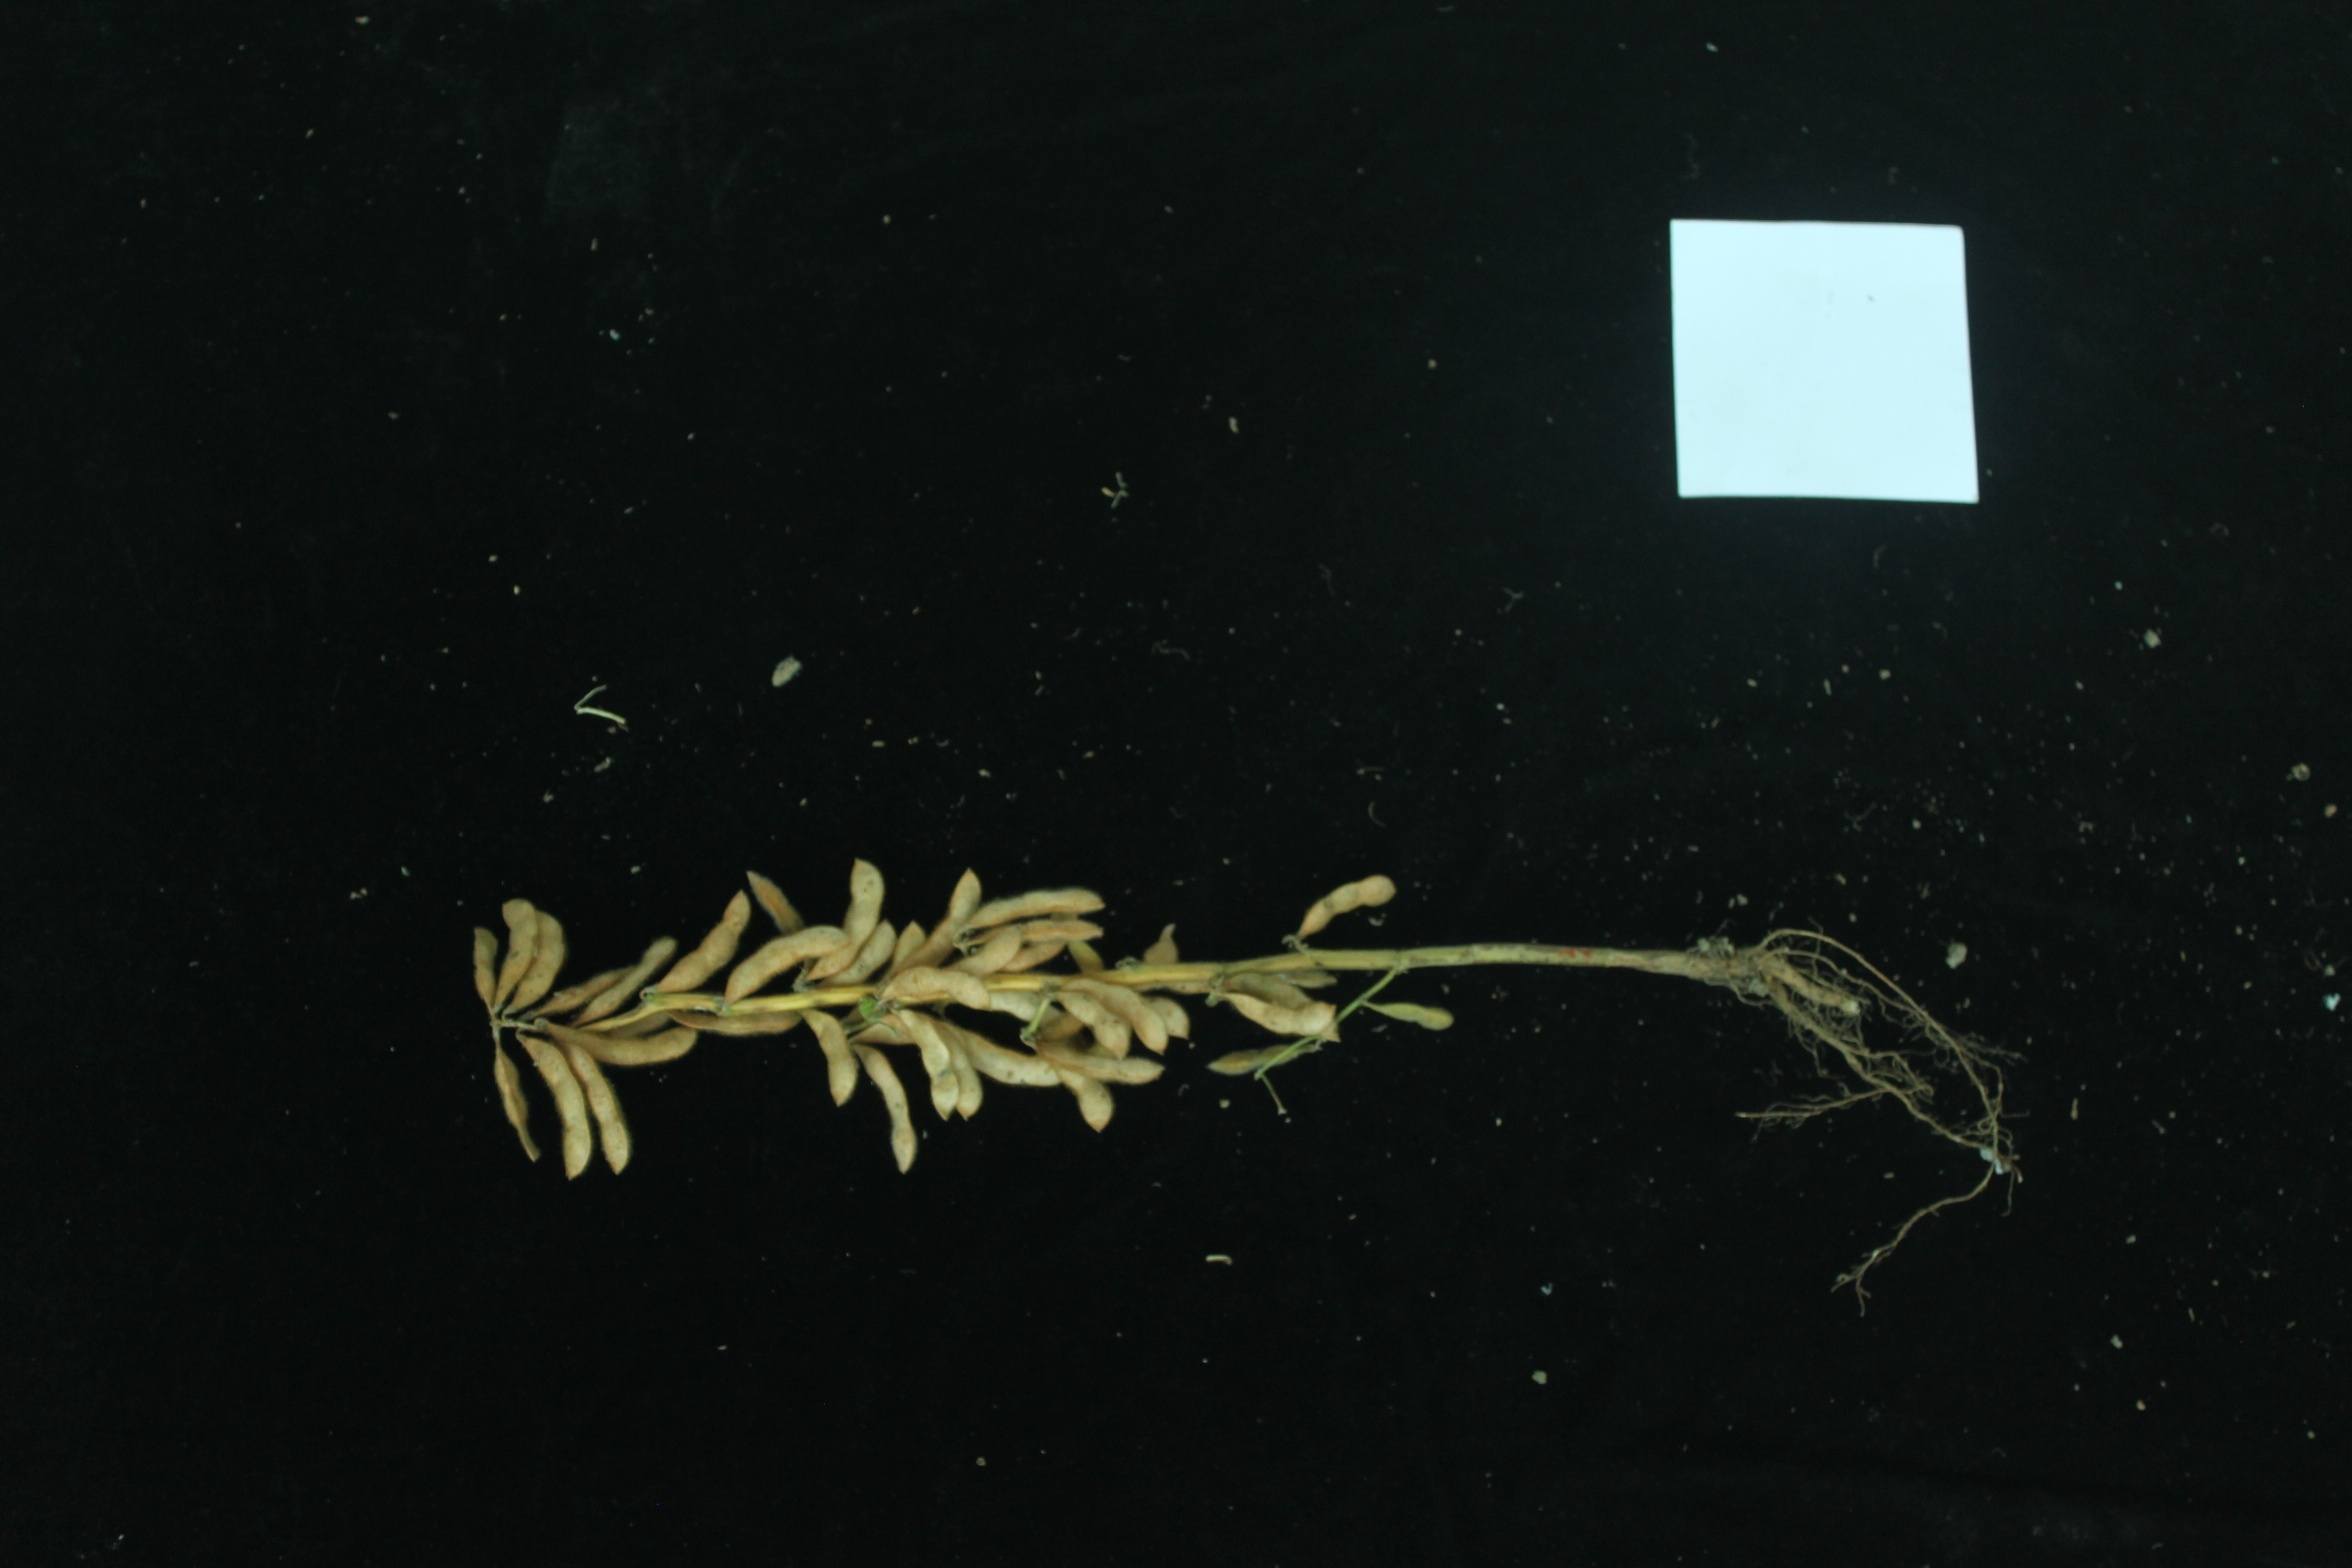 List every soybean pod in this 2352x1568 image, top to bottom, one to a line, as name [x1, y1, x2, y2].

soybean pod [809, 859, 884, 978]
soybean pod [882, 869, 979, 984]
soybean pod [746, 872, 806, 937]
soybean pod [1299, 877, 1395, 936]
soybean pod [961, 890, 1103, 934]
soybean pod [644, 893, 750, 994]
soybean pod [495, 900, 536, 1013]
soybean pod [507, 913, 564, 1012]
soybean pod [974, 920, 1102, 946]
soybean pod [885, 921, 927, 977]
soybean pod [828, 922, 894, 986]
soybean pod [726, 927, 848, 1002]
soybean pod [474, 928, 496, 1012]
soybean pod [576, 939, 678, 1024]
soybean pod [1002, 942, 1068, 972]
soybean pod [1037, 943, 1103, 1041]
soybean pod [946, 944, 1021, 977]
soybean pod [878, 967, 991, 1009]
soybean pod [531, 968, 632, 1019]
soybean pod [1220, 972, 1339, 1041]
soybean pod [1062, 980, 1169, 1053]
soybean pod [974, 990, 1043, 1022]
soybean pod [1048, 992, 1130, 1060]
soybean pod [1225, 993, 1333, 1037]
soybean pod [1146, 998, 1187, 1040]
soybean pod [1367, 1005, 1454, 1029]
soybean pod [801, 1007, 857, 1105]
soybean pod [901, 1008, 958, 1119]
soybean pod [668, 1010, 805, 1036]
soybean pod [601, 1012, 675, 1039]
soybean pod [872, 1014, 1059, 1086]
soybean pod [538, 1021, 697, 1064]
soybean pod [852, 1021, 981, 1118]
soybean pod [519, 1037, 591, 1181]
soybean pod [567, 1041, 630, 1174]
soybean pod [1039, 1041, 1162, 1084]
soybean pod [1024, 1043, 1113, 1130]
soybean pod [844, 1045, 917, 1172]
soybean pod [1211, 1045, 1308, 1074]
soybean pod [494, 1046, 539, 1162]